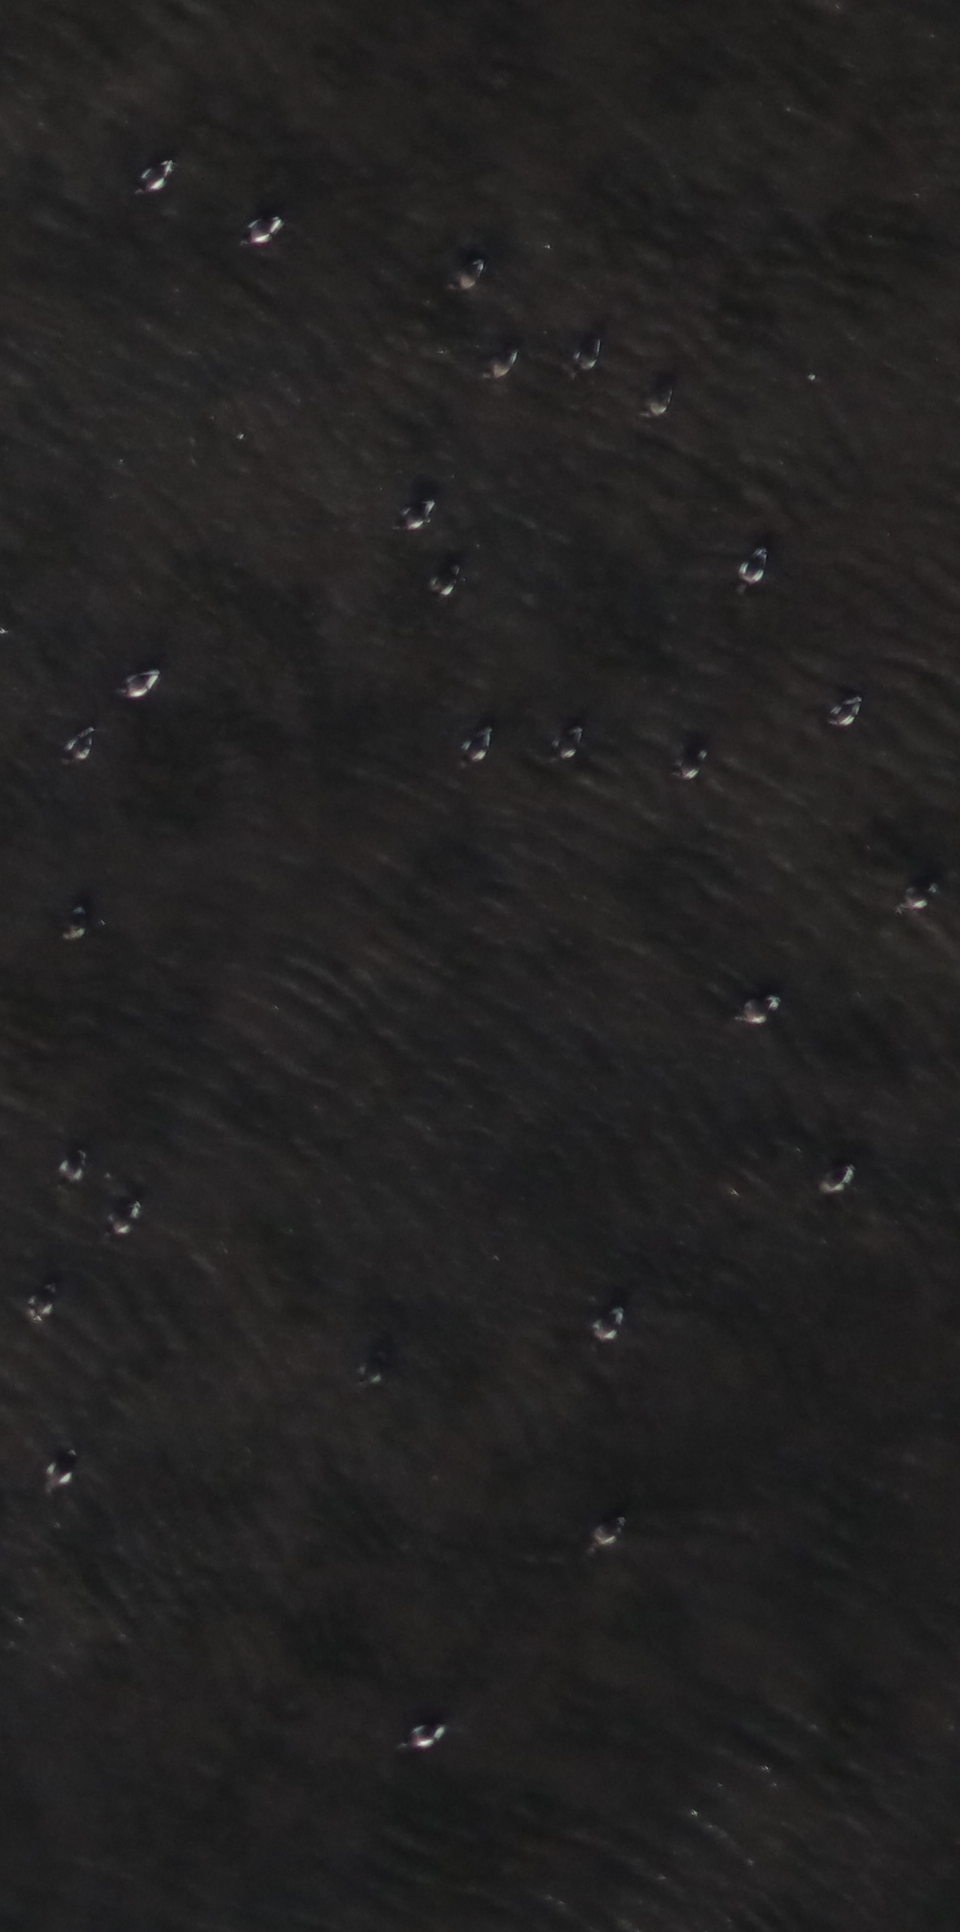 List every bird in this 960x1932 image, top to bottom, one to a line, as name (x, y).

brant (153, 176)
brant (261, 230)
brant (468, 274)
brant (583, 359)
brant (500, 364)
brant (655, 393)
brant (416, 515)
brant (753, 570)
brant (444, 582)
brant (138, 683)
brant (843, 712)
brant (561, 744)
brant (79, 748)
brant (475, 748)
brant (690, 771)
brant (915, 894)
brant (75, 928)
brant (757, 1009)
brant (72, 1170)
brant (834, 1180)
brant (121, 1216)
brant (42, 1304)
brant (608, 1325)
brant (378, 1371)
brant (59, 1472)
brant (616, 1530)
brant (424, 1733)